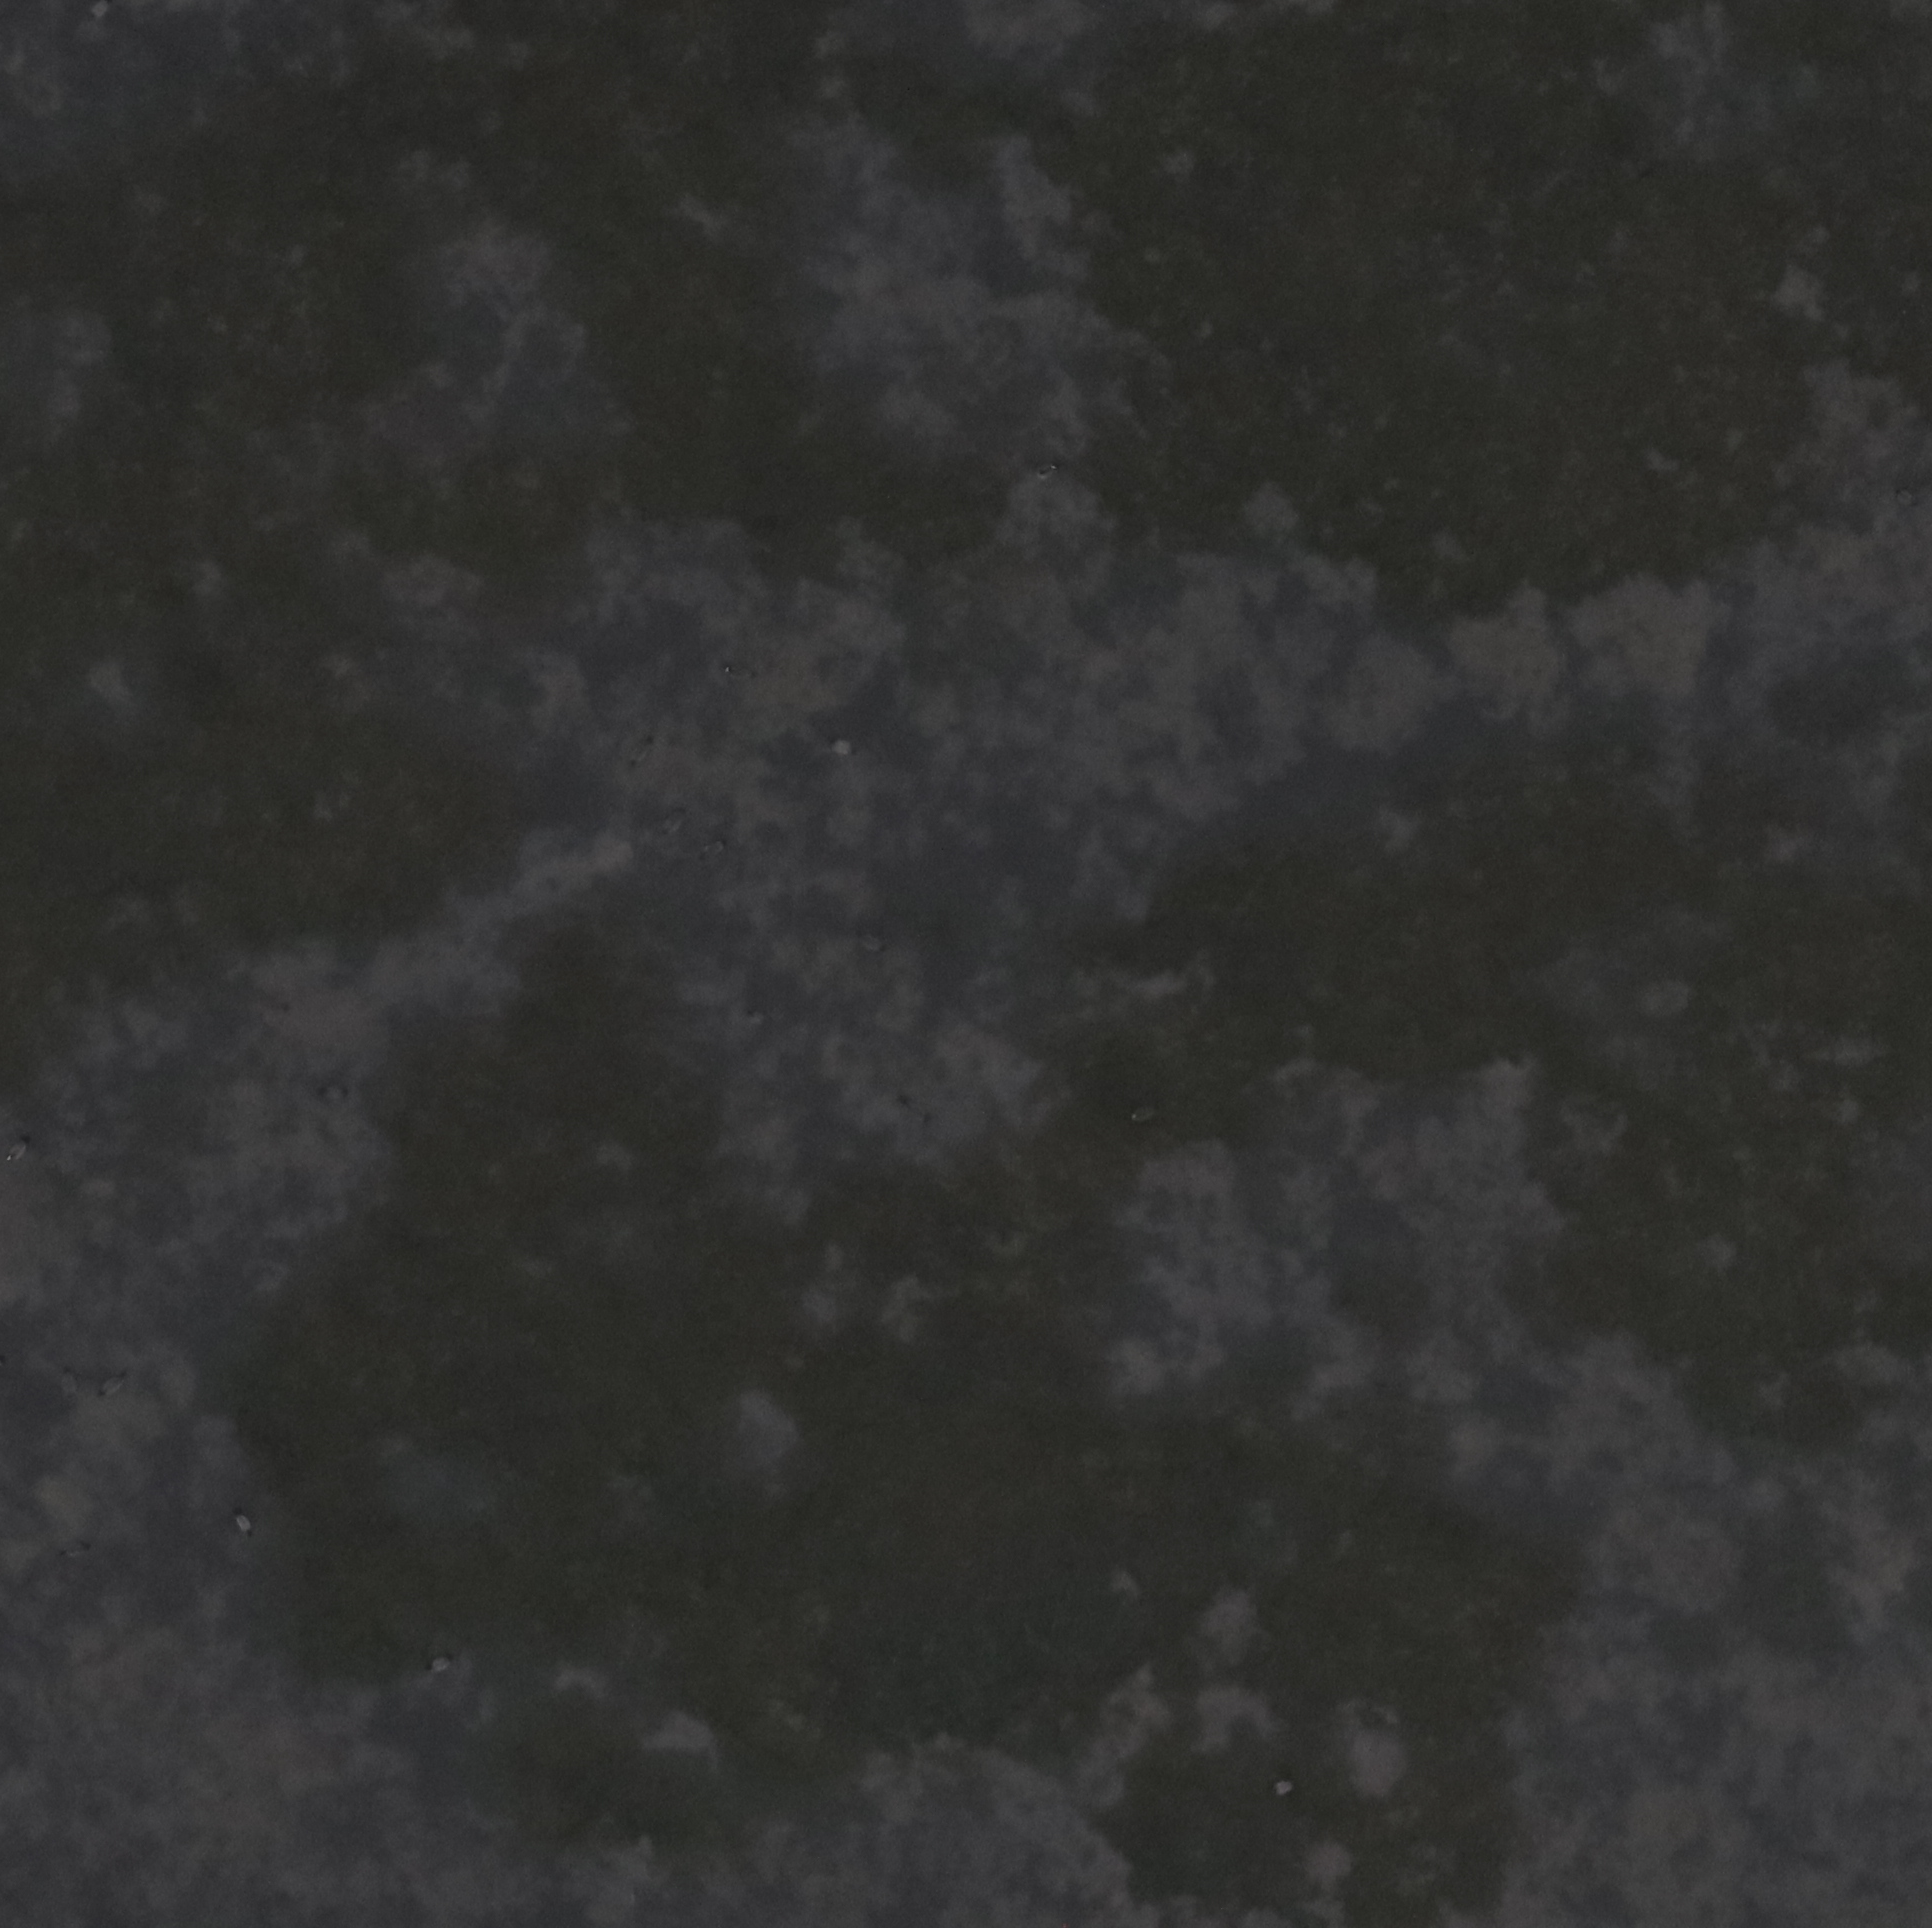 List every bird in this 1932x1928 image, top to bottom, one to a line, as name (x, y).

Canada goose (1045, 465)
Canada goose (1902, 505)
Canada goose (729, 668)
Canada goose (843, 747)
Canada goose (645, 751)
Canada goose (675, 822)
Canada goose (715, 841)
Canada goose (869, 944)
Canada goose (279, 1006)
Canada goose (753, 1015)
Canada goose (331, 1087)
Canada goose (1139, 1116)
Canada goose (16, 1144)
Canada goose (69, 1381)
Canada goose (101, 1388)
Canada goose (245, 1523)
Canada goose (75, 1546)
Canada goose (440, 1662)
Canada goose (1287, 1789)